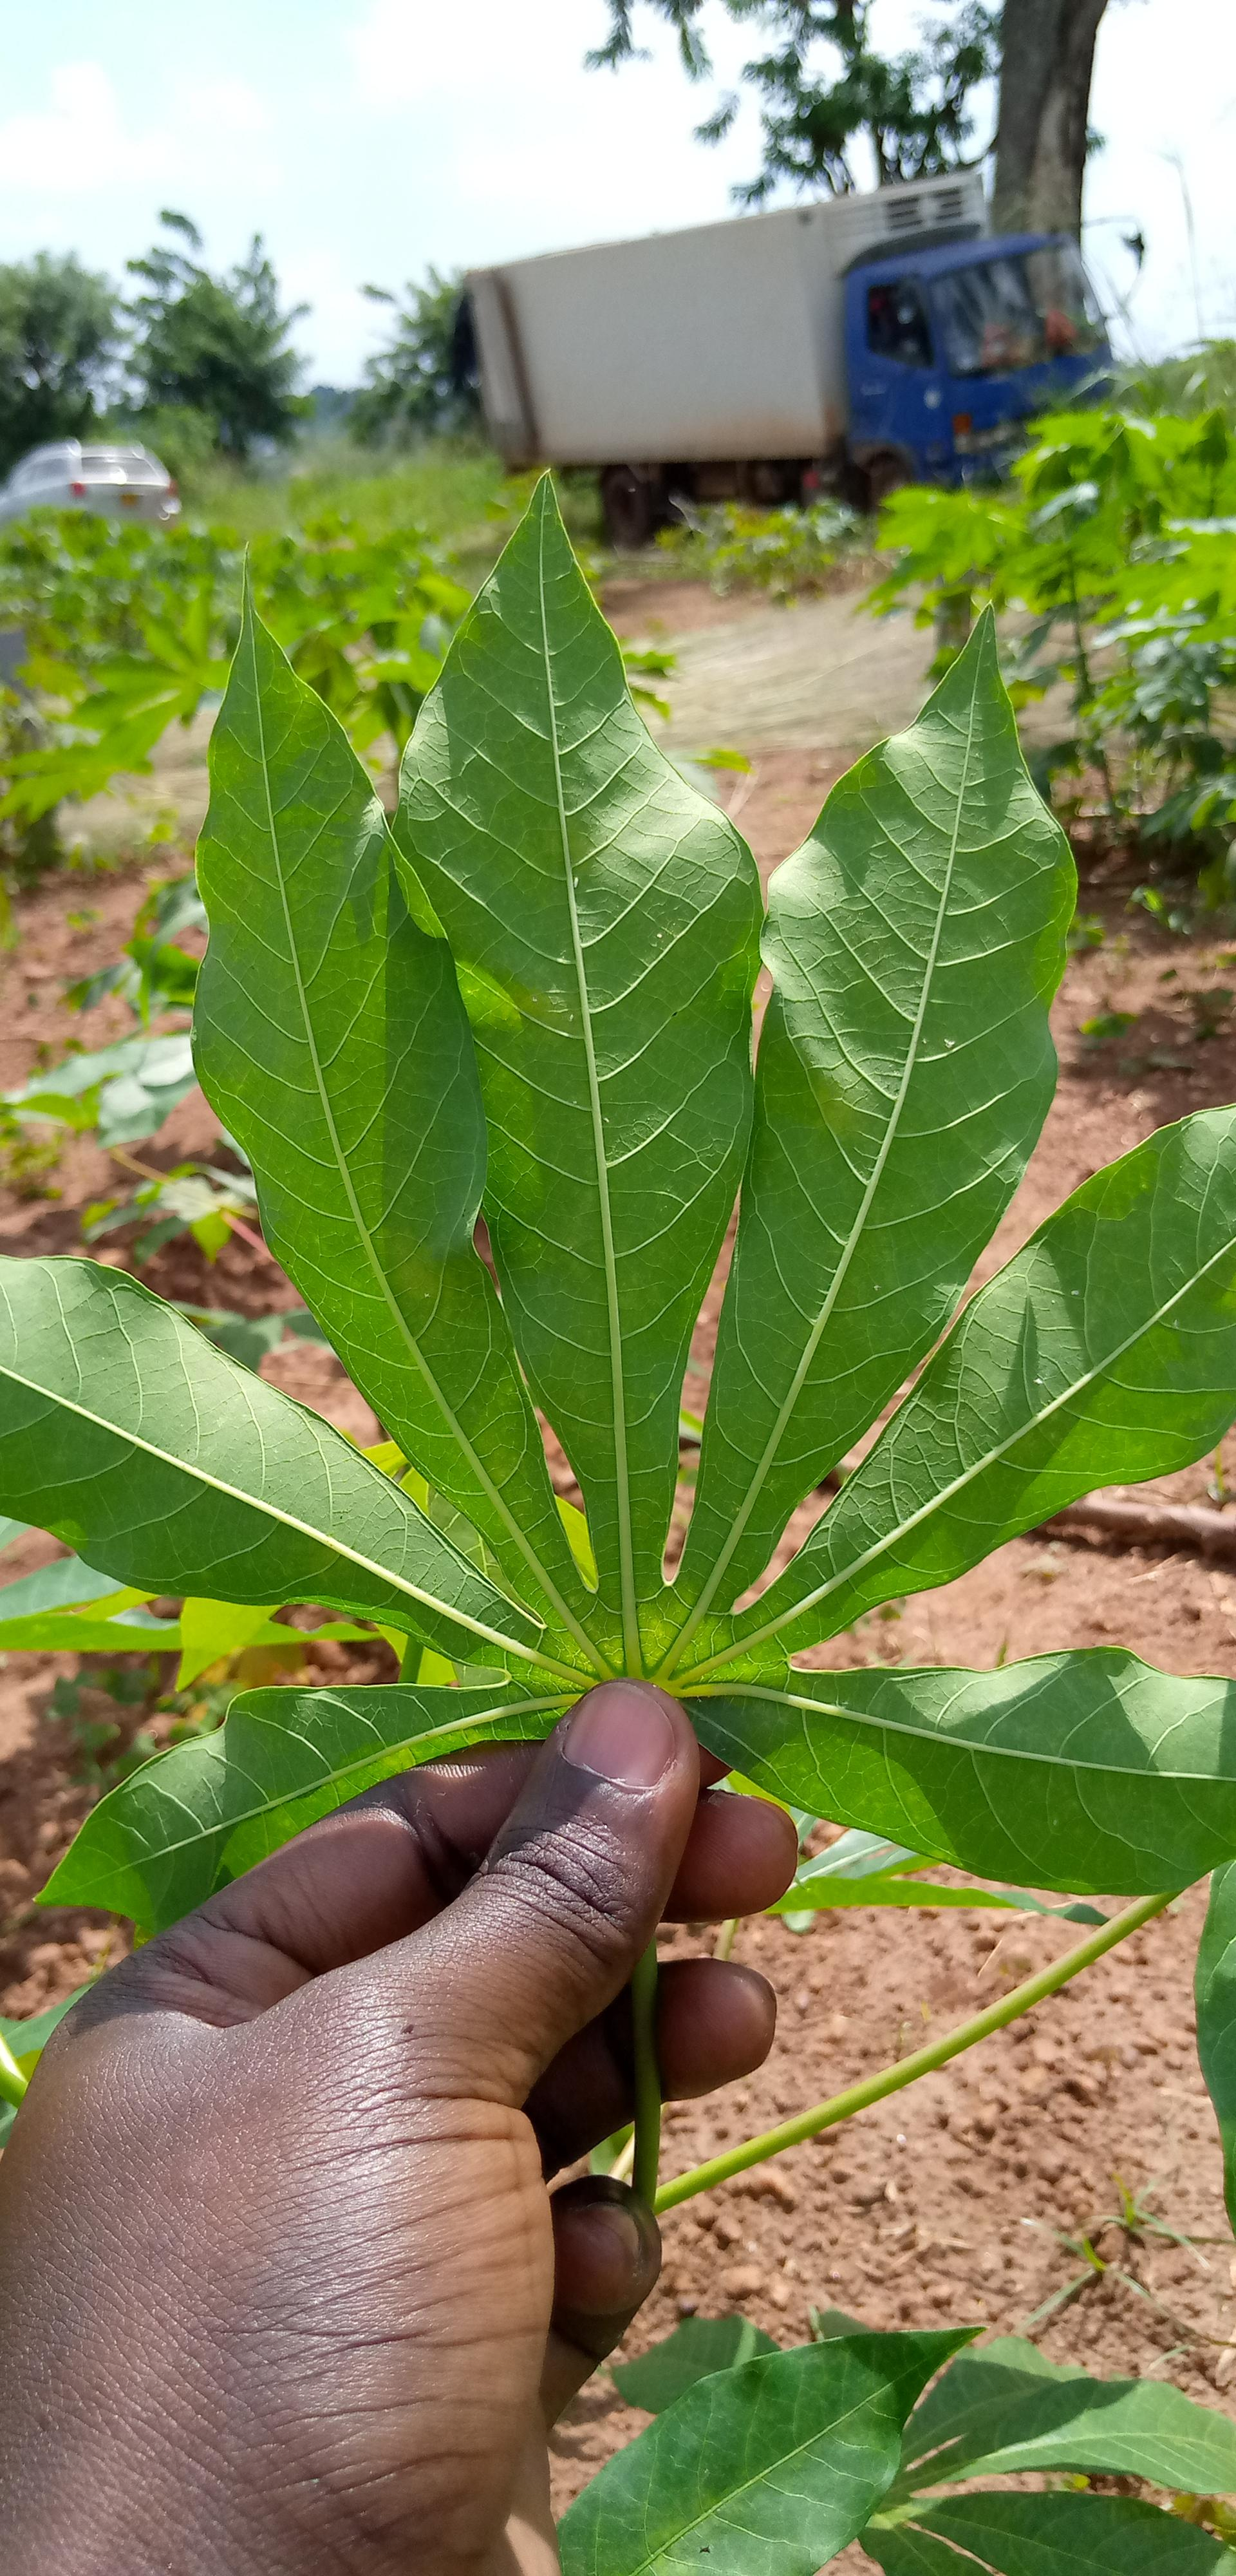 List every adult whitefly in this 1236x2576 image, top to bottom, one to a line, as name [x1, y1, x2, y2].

whitefly [570, 873, 583, 890]
whitefly [944, 1037, 958, 1053]
whitefly [603, 1116, 611, 1126]
whitefly [1070, 1288, 1080, 1297]
whitefly [1032, 1376, 1047, 1387]